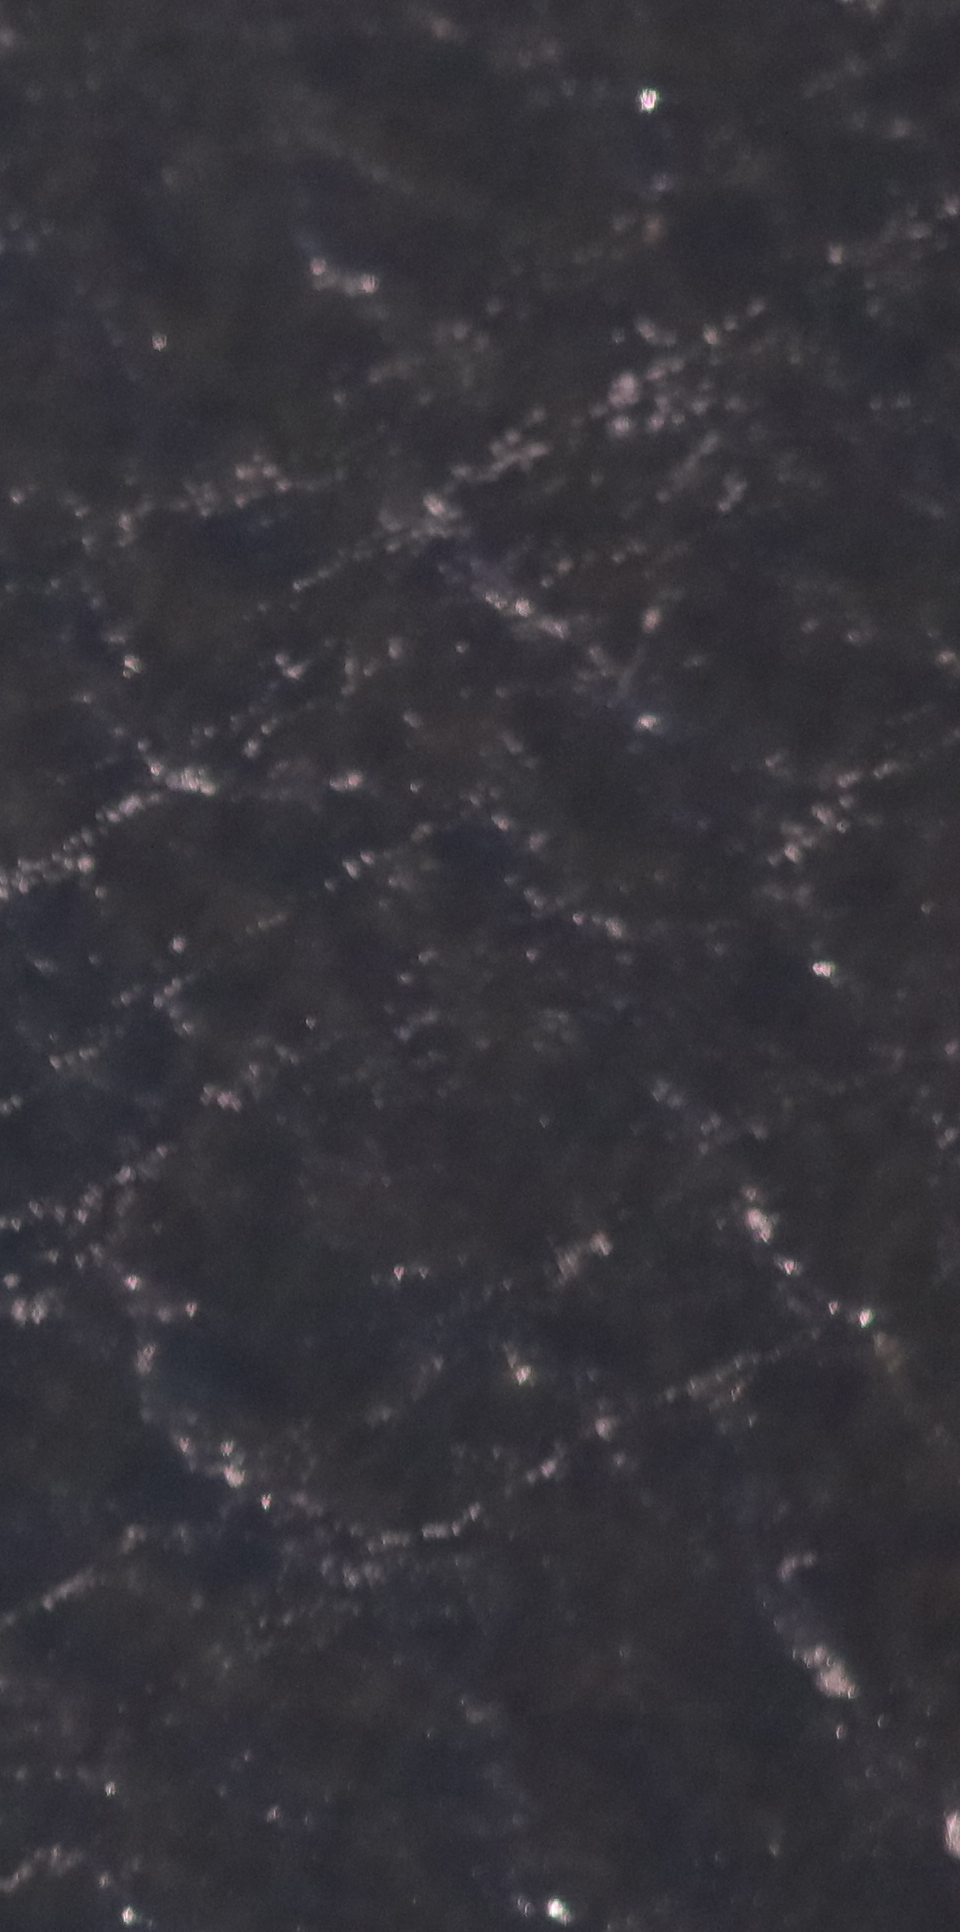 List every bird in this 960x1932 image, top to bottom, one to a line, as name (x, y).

None